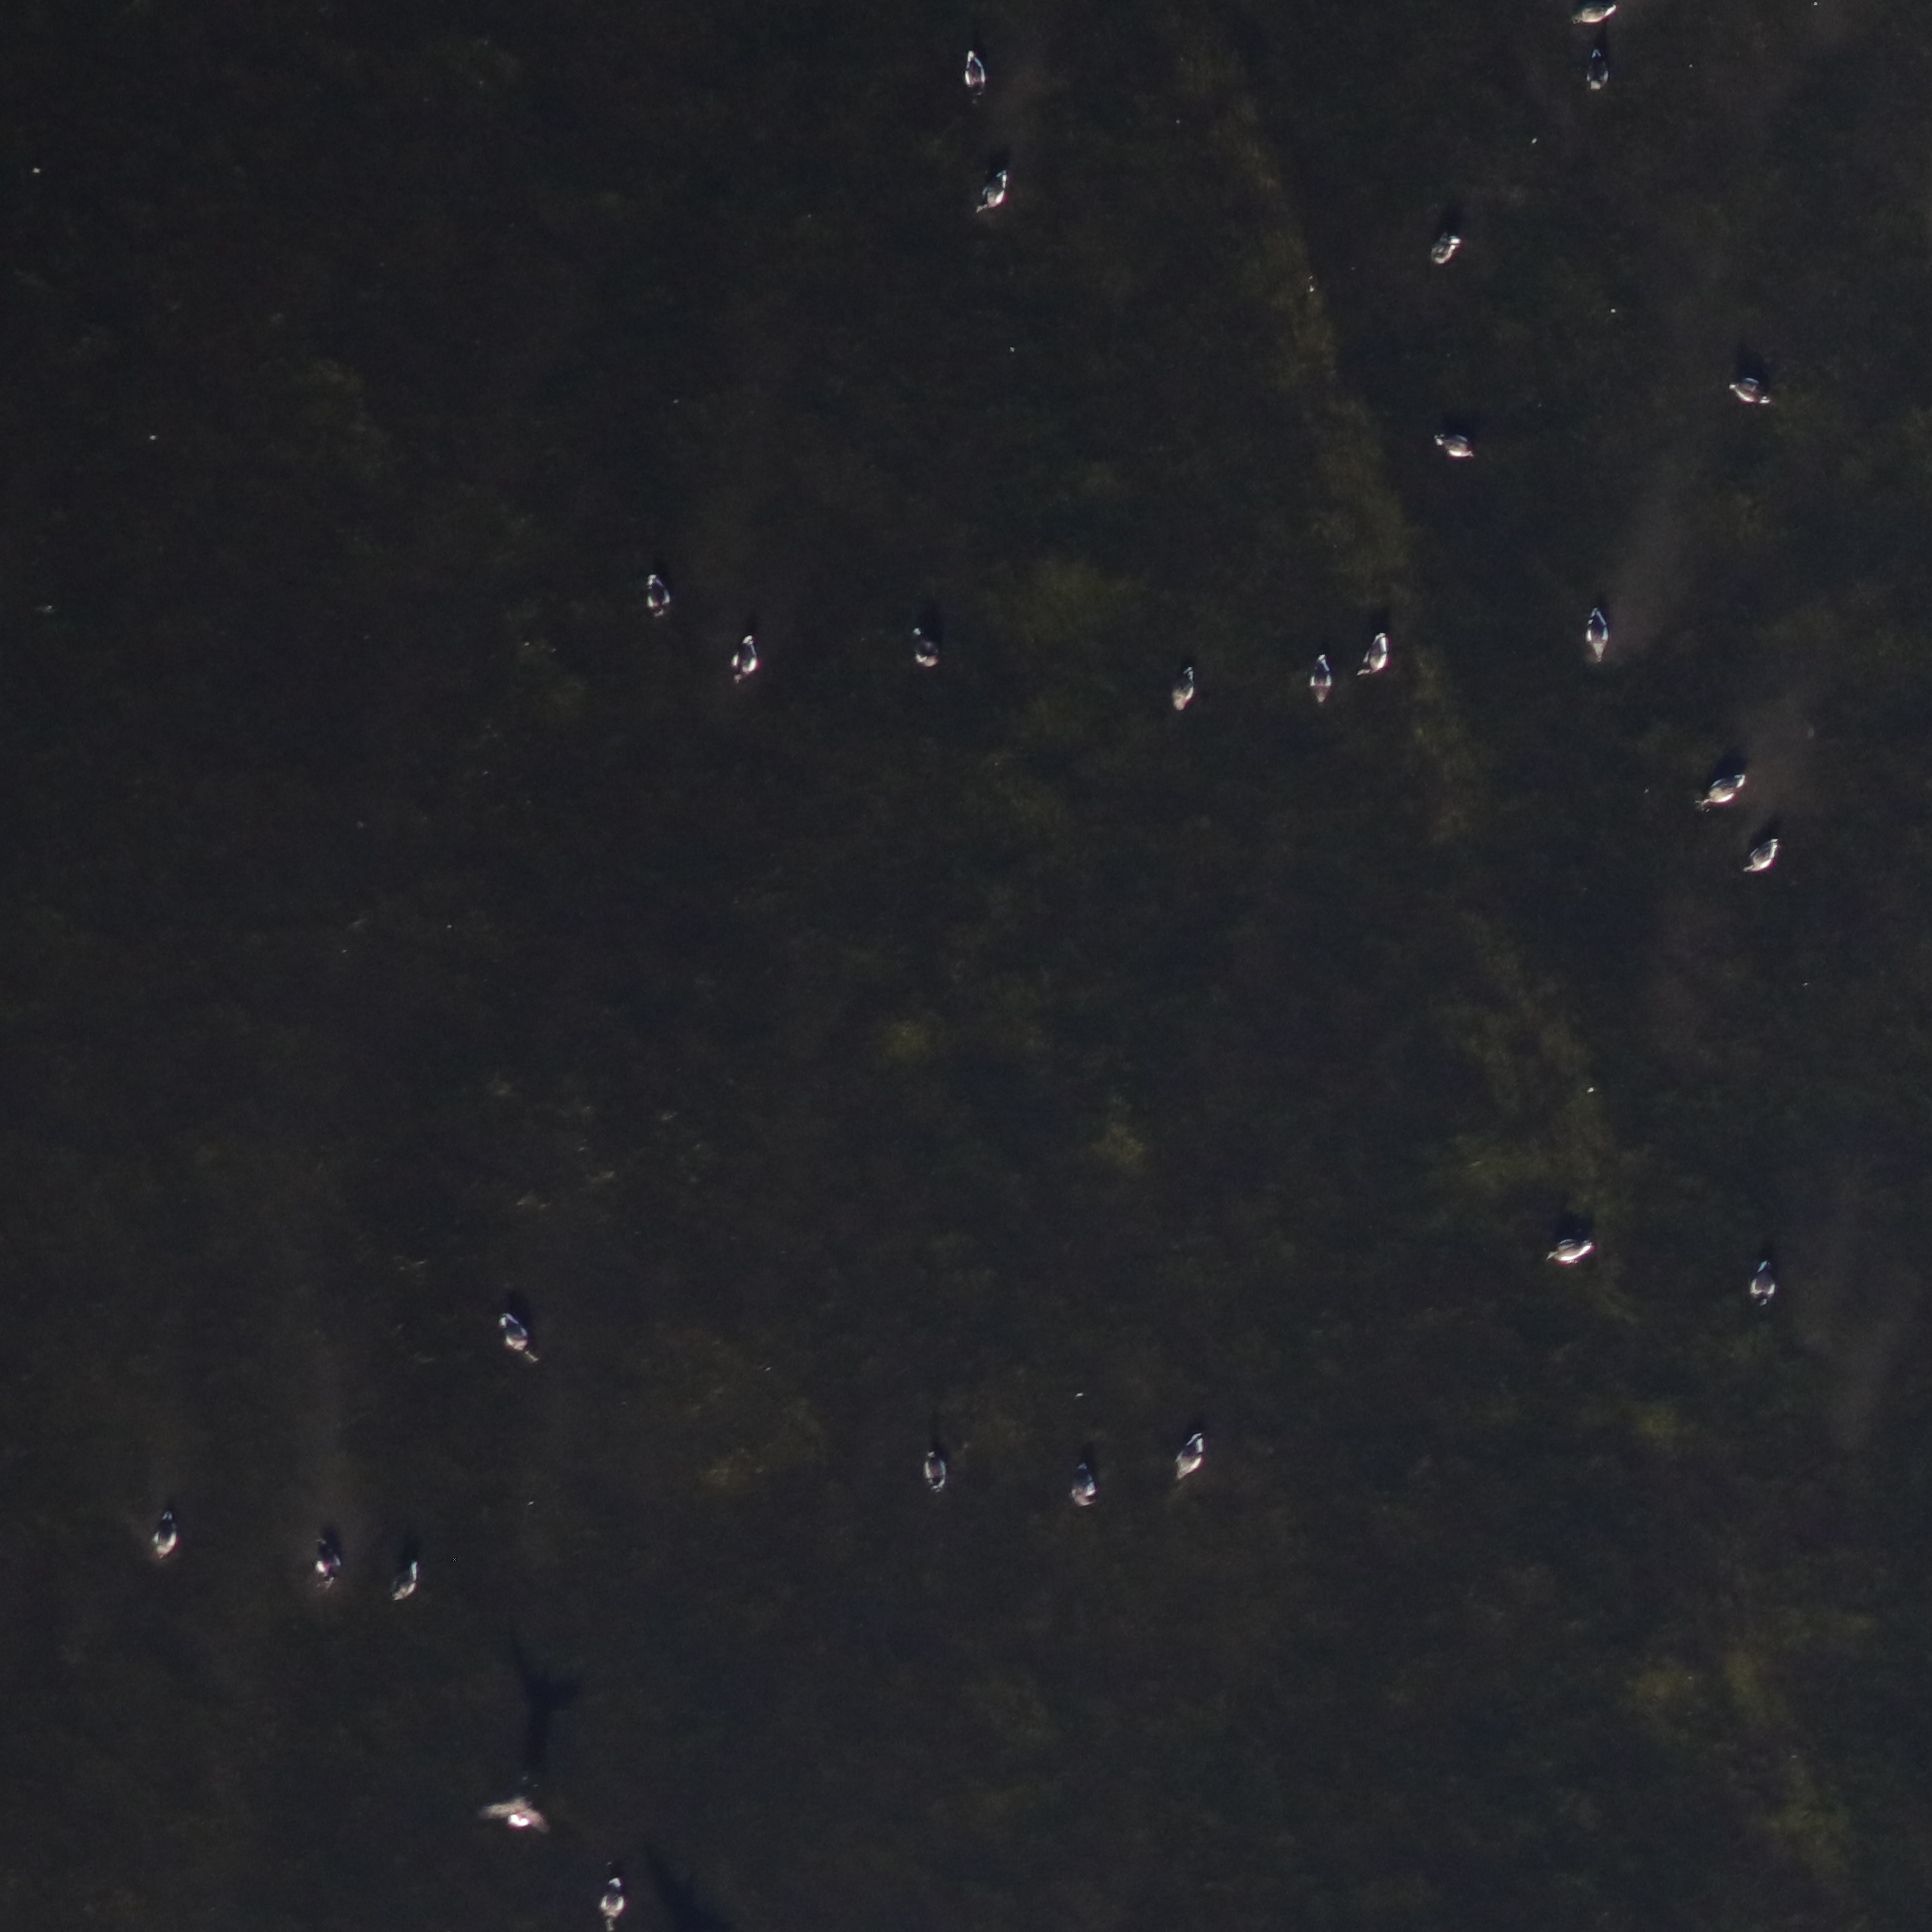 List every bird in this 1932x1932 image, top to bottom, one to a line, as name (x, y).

brant (1597, 19)
brant (973, 74)
brant (1601, 79)
brant (994, 189)
brant (1445, 247)
brant (1750, 390)
brant (1456, 447)
brant (659, 595)
brant (1599, 635)
brant (1375, 655)
brant (925, 657)
brant (745, 658)
brant (1320, 673)
brant (1185, 687)
brant (1723, 789)
brant (1762, 853)
brant (1570, 1250)
brant (1762, 1282)
brant (517, 1335)
brant (1190, 1460)
brant (937, 1469)
brant (1085, 1485)
brant (163, 1536)
brant (329, 1562)
brant (407, 1579)
brant (519, 1808)
brant (613, 1901)